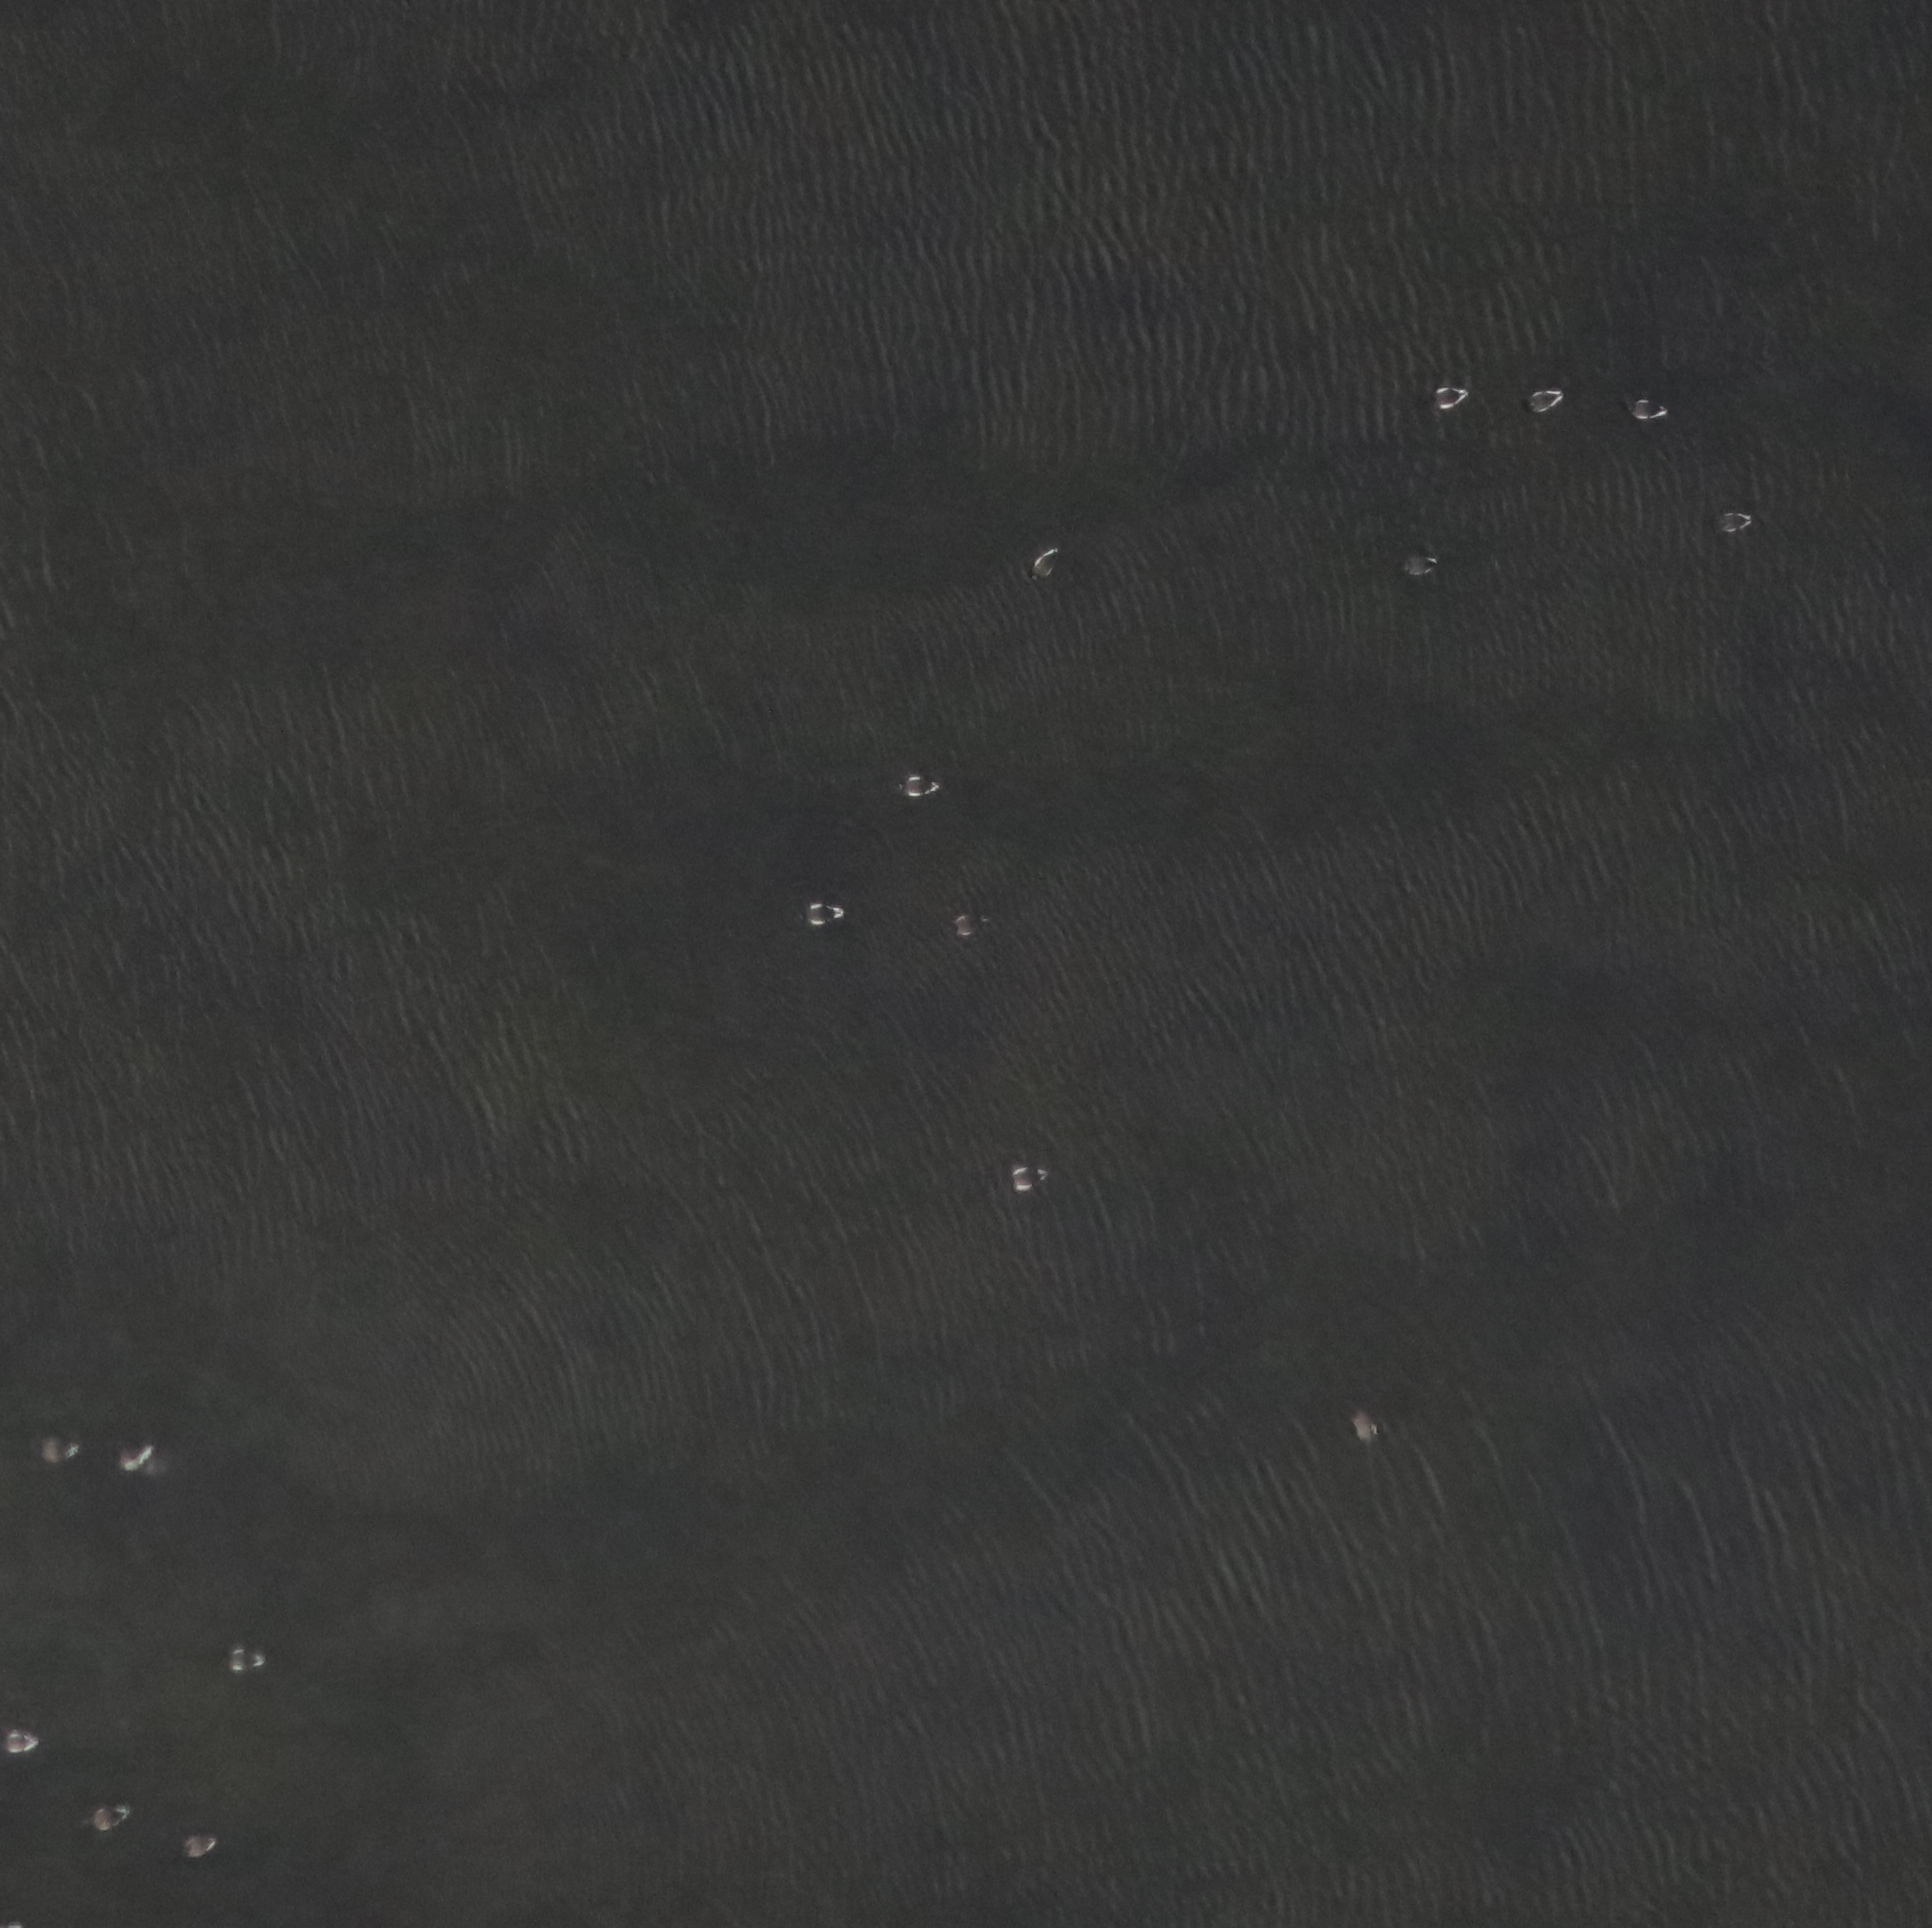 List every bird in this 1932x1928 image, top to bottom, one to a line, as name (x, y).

brant (1448, 396)
brant (1542, 402)
brant (1644, 409)
brant (1736, 523)
brant (1421, 563)
brant (1045, 565)
brant (918, 787)
brant (822, 915)
brant (968, 926)
brant (1026, 1180)
brant (1365, 1429)
brant (56, 1450)
brant (132, 1453)
brant (244, 1661)
brant (18, 1742)
brant (109, 1818)
brant (199, 1845)